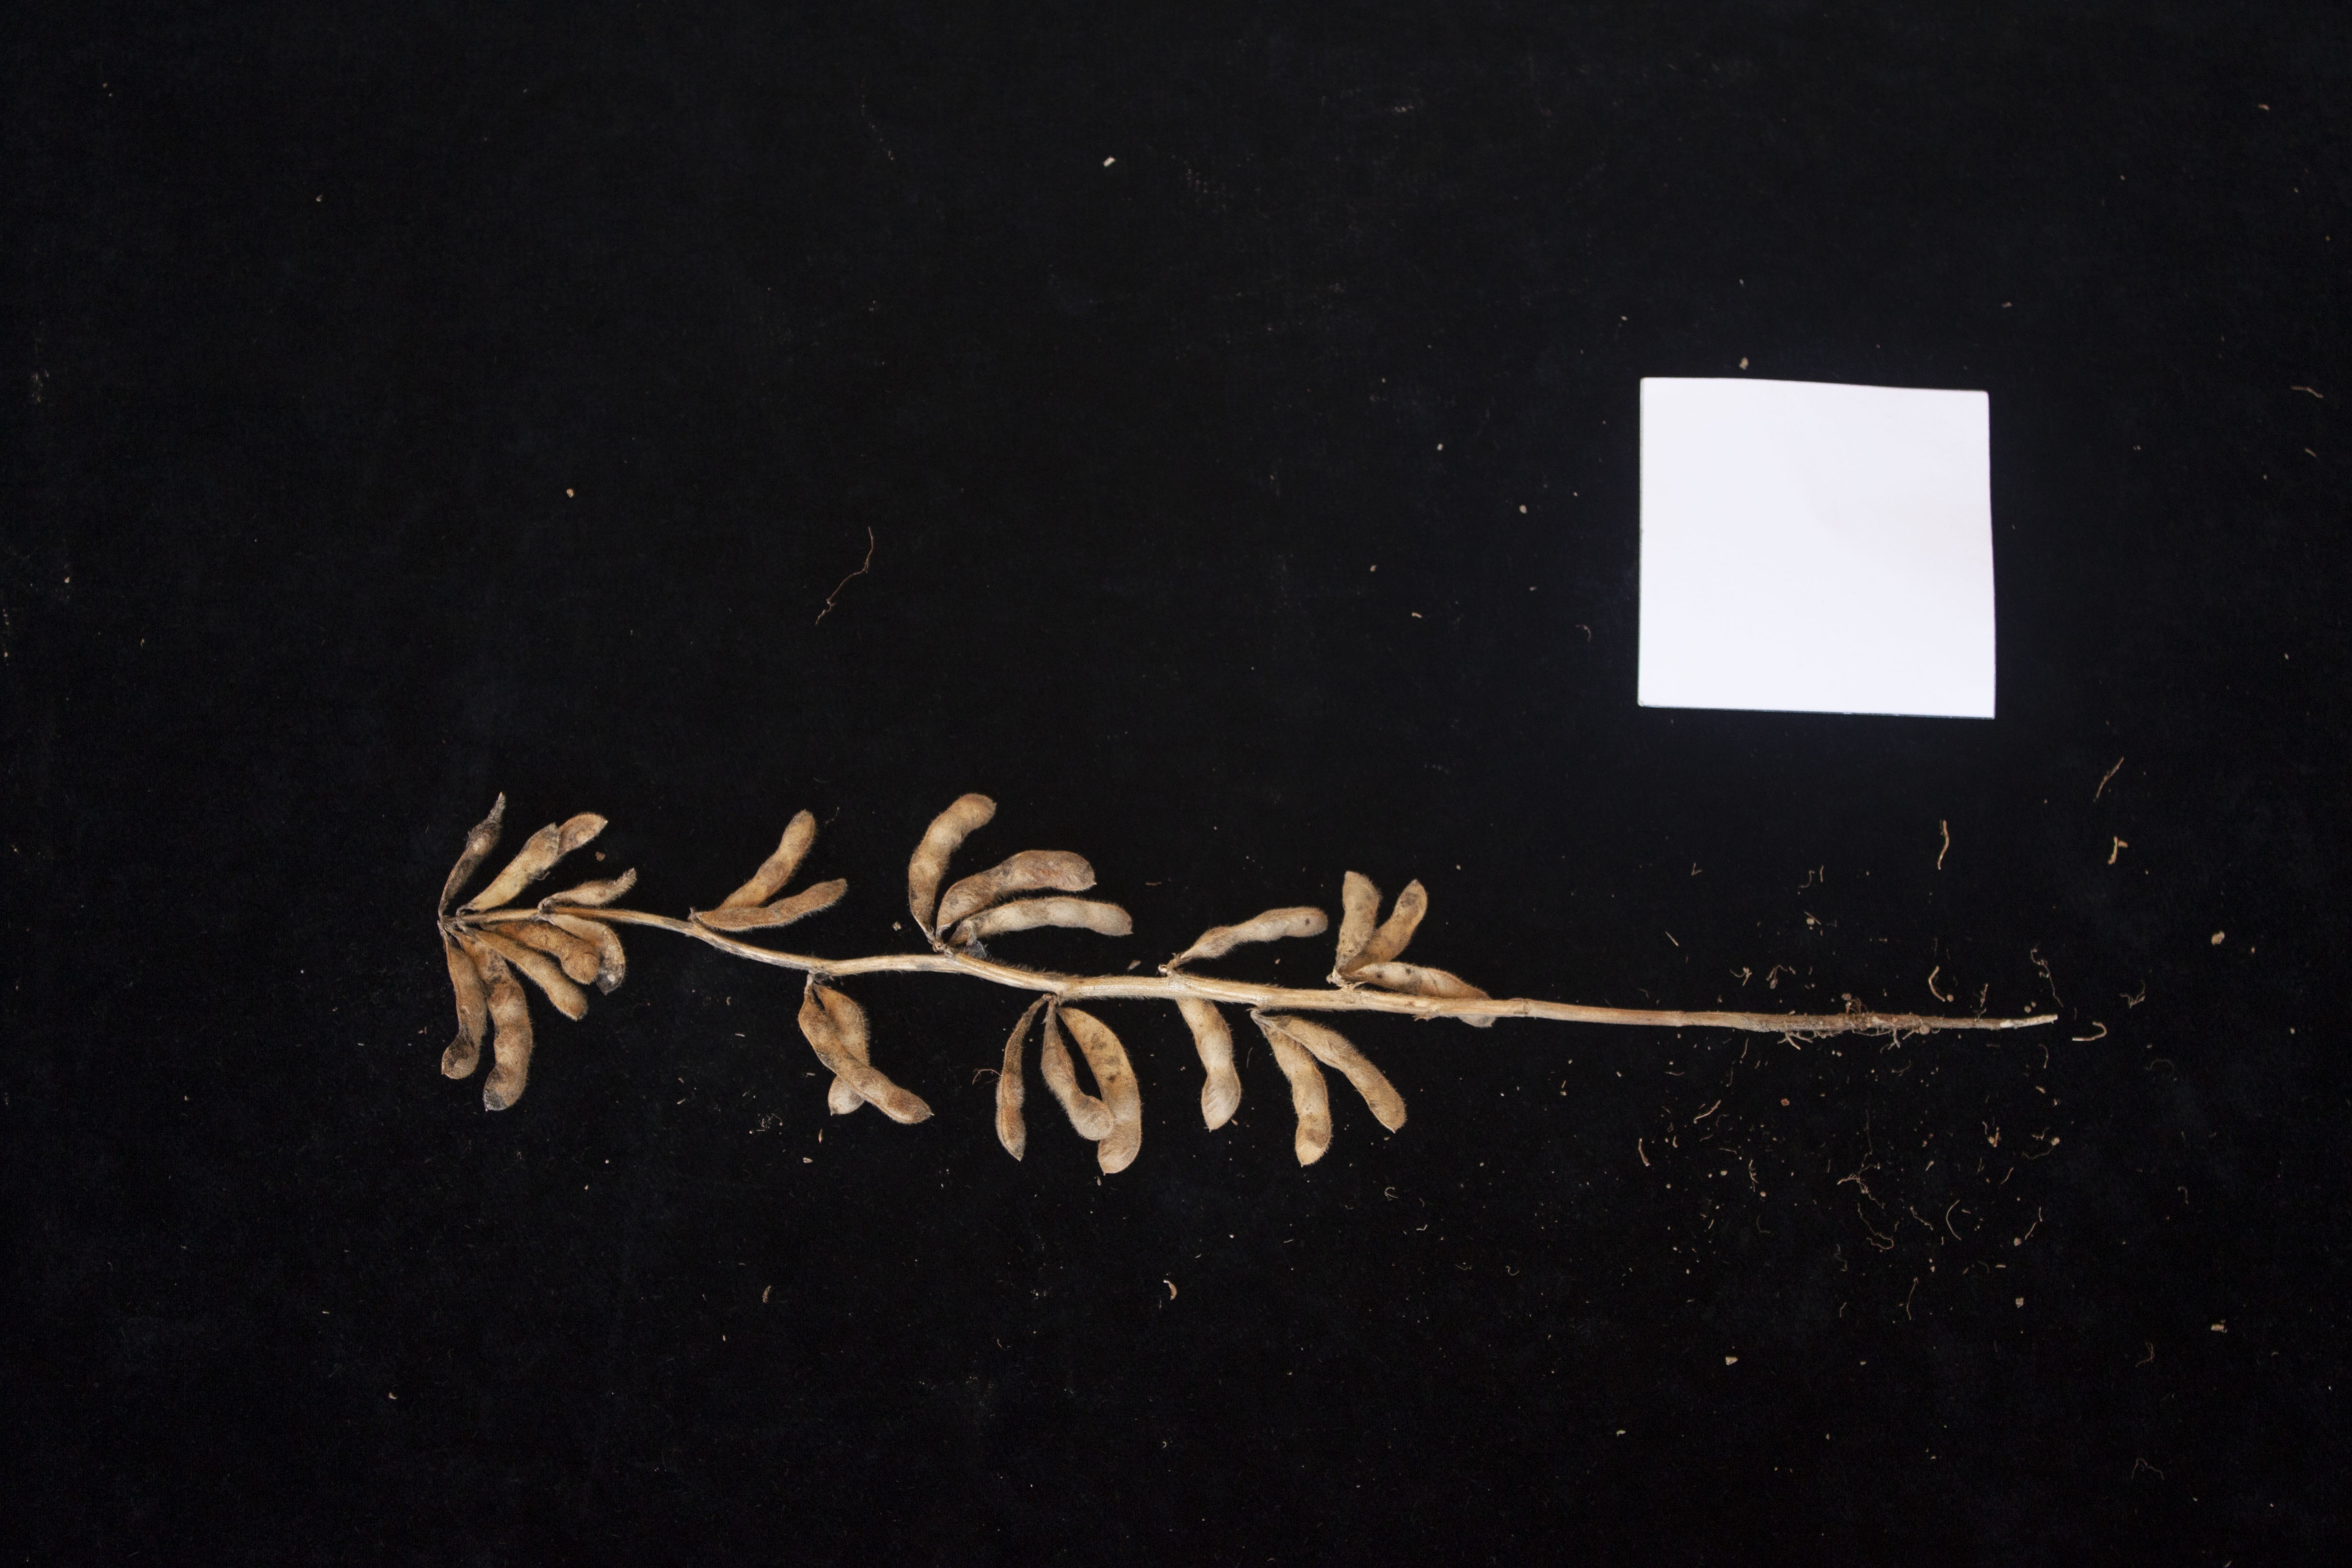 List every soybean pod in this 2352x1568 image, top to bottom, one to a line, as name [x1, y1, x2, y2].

soybean pod [443, 795, 506, 909]
soybean pod [908, 795, 995, 928]
soybean pod [724, 814, 813, 908]
soybean pod [466, 815, 606, 914]
soybean pod [936, 852, 1092, 931]
soybean pod [551, 870, 635, 907]
soybean pod [1335, 872, 1377, 971]
soybean pod [697, 880, 848, 934]
soybean pod [1352, 880, 1427, 970]
soybean pod [952, 896, 1131, 943]
soybean pod [1180, 909, 1327, 962]
soybean pod [551, 917, 623, 993]
soybean pod [485, 923, 599, 984]
soybean pod [468, 931, 587, 1017]
soybean pod [455, 937, 533, 1112]
soybean pod [441, 946, 486, 1079]
soybean pod [1340, 962, 1493, 1028]
soybean pod [1161, 969, 1241, 1132]
soybean pod [815, 989, 869, 1067]
soybean pod [799, 992, 932, 1125]
soybean pod [995, 1004, 1041, 1160]
soybean pod [1041, 1004, 1113, 1140]
soybean pod [1055, 1008, 1141, 1177]
soybean pod [1254, 1017, 1404, 1133]
soybean pod [1257, 1025, 1332, 1170]